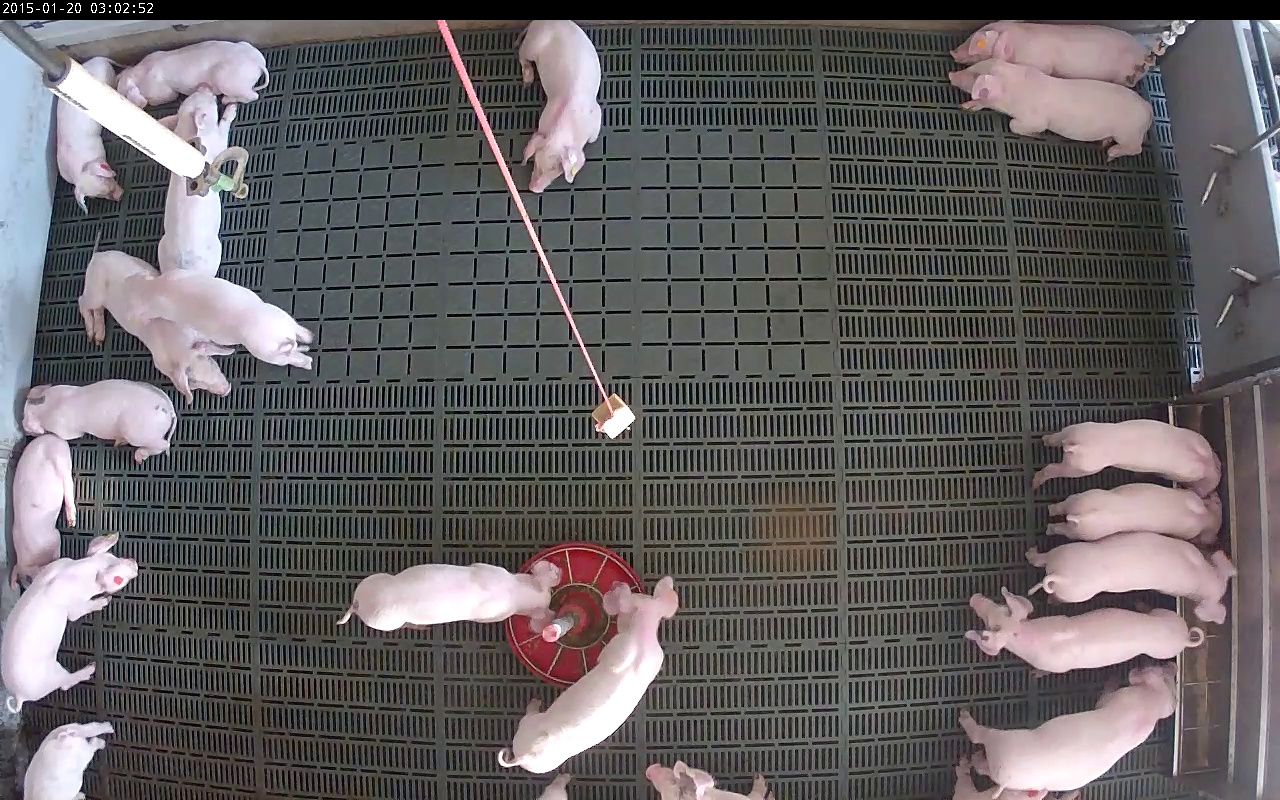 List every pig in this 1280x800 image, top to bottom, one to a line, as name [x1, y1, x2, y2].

pig [513, 19, 603, 196]
pig [950, 20, 1154, 90]
pig [944, 31, 1156, 162]
pig [117, 40, 270, 111]
pig [55, 56, 132, 214]
pig [153, 81, 240, 277]
pig [79, 231, 236, 404]
pig [123, 270, 314, 373]
pig [23, 377, 177, 462]
pig [1035, 419, 1223, 498]
pig [8, 433, 79, 594]
pig [1044, 482, 1223, 549]
pig [1, 530, 140, 715]
pig [1024, 531, 1240, 623]
pig [337, 559, 563, 635]
pig [496, 576, 681, 773]
pig [963, 588, 1206, 679]
pig [957, 662, 1182, 797]
pig [26, 719, 116, 799]
pig [946, 752, 1077, 799]
pig [645, 757, 770, 799]